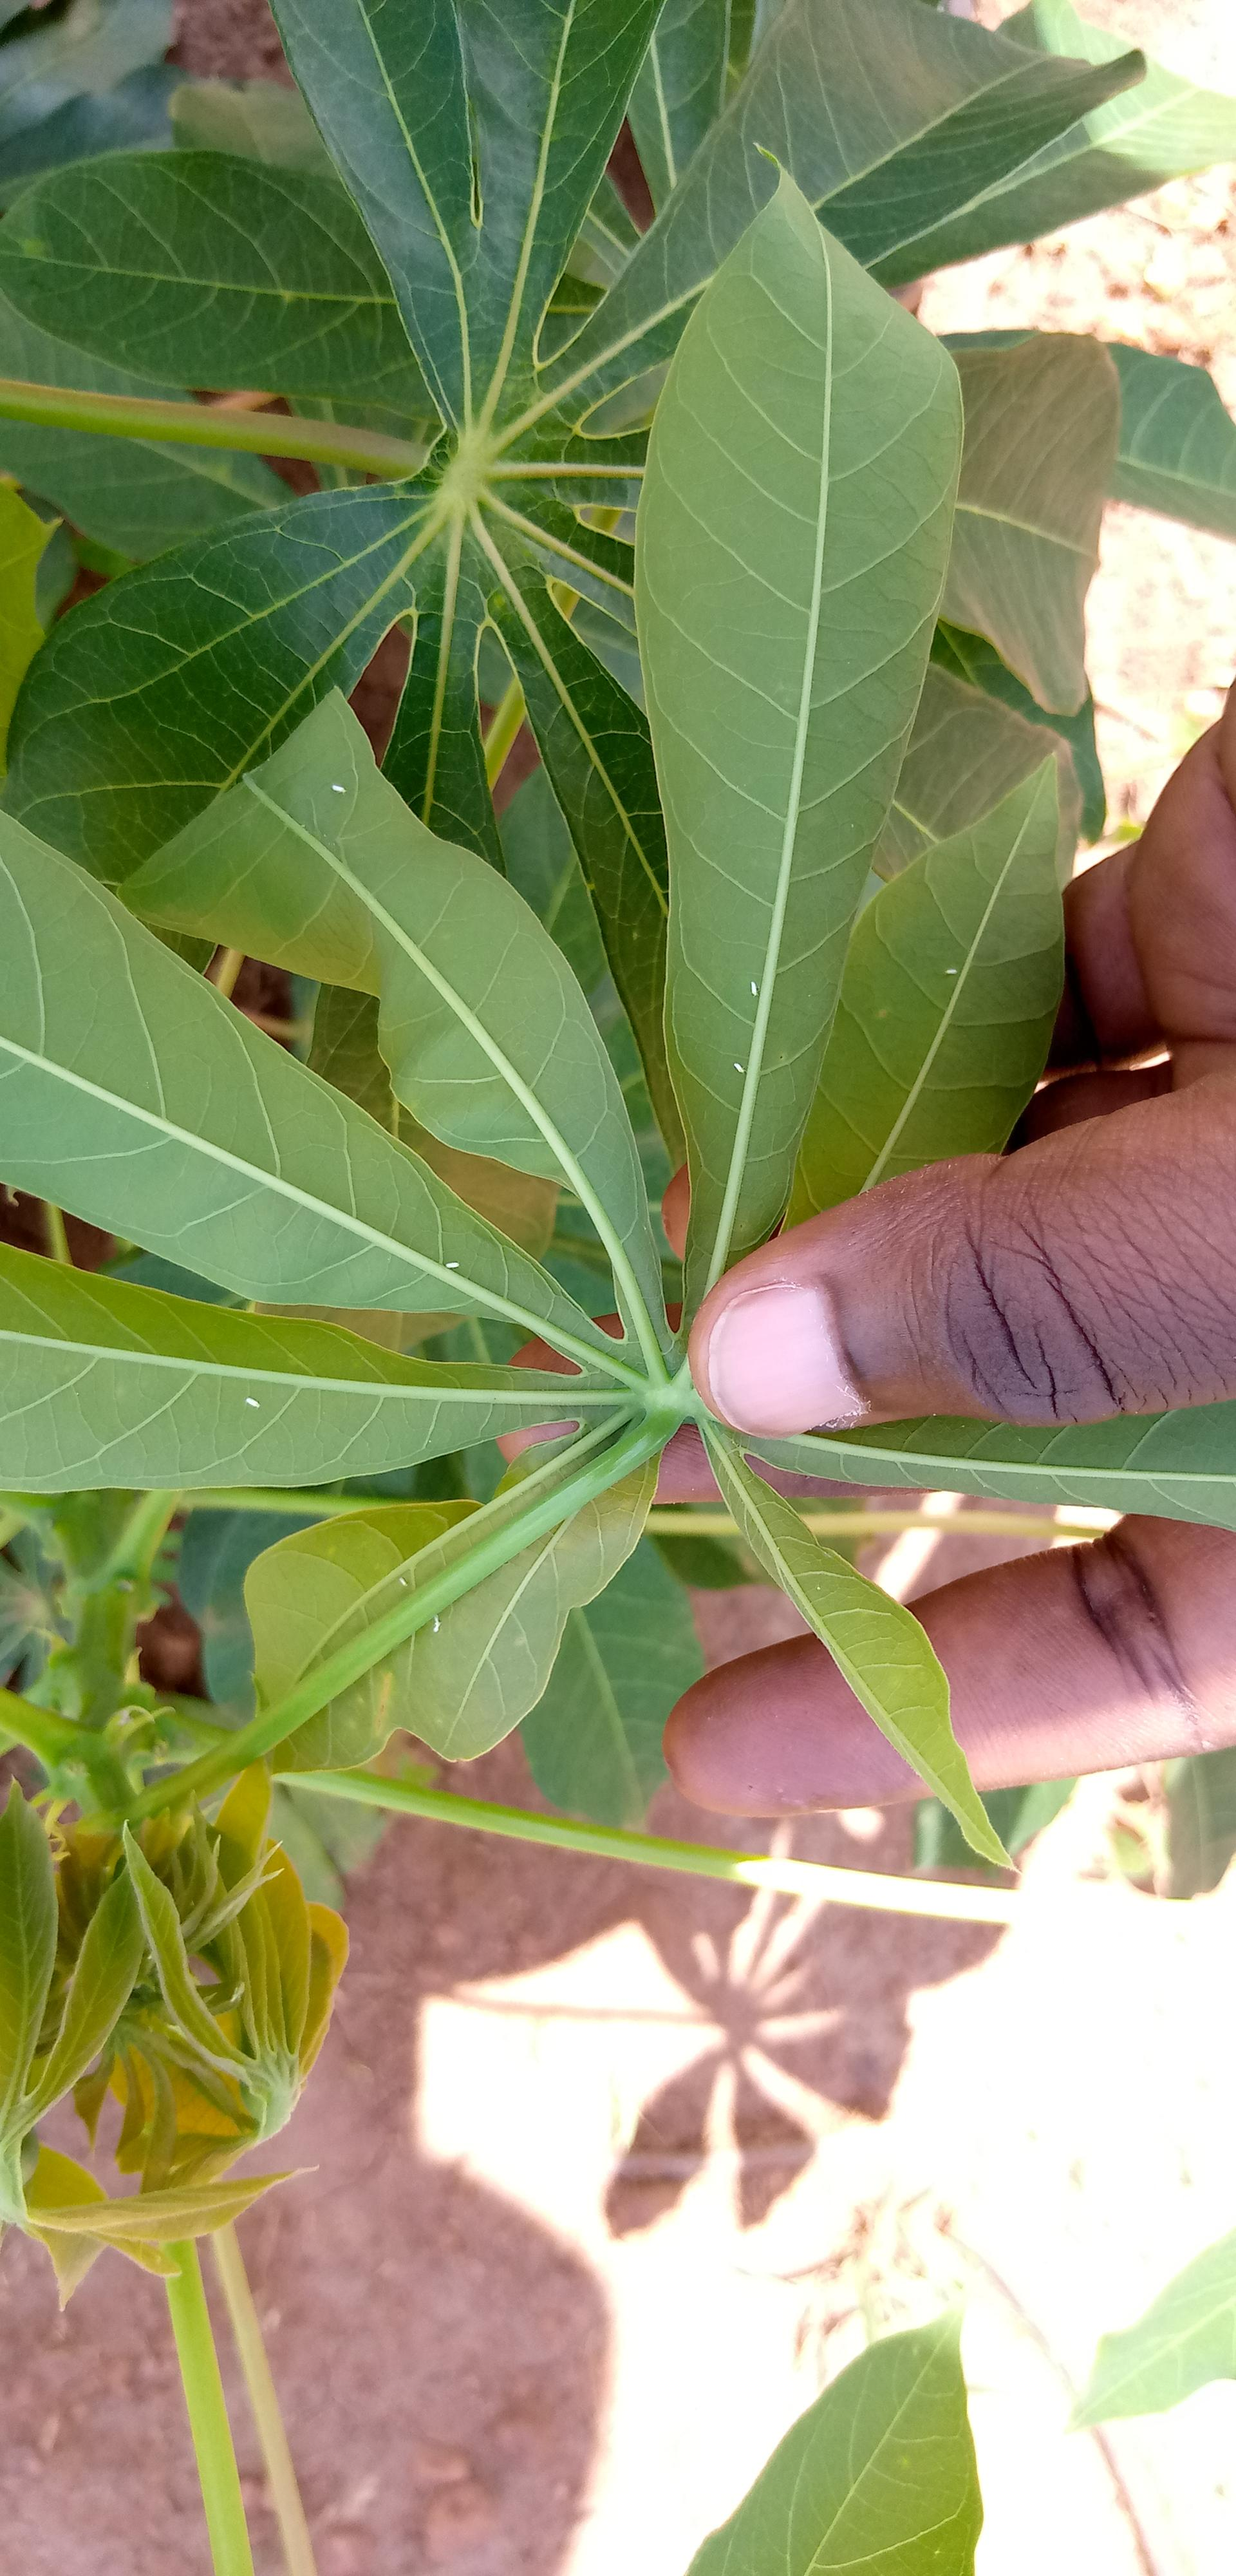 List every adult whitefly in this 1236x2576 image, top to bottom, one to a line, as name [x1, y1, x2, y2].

whitefly [324, 773, 352, 810]
whitefly [937, 957, 968, 990]
whitefly [733, 973, 763, 1006]
whitefly [721, 1048, 756, 1088]
whitefly [438, 1251, 464, 1274]
whitefly [234, 1385, 274, 1417]
whitefly [386, 1570, 424, 1603]
whitefly [427, 1603, 448, 1636]